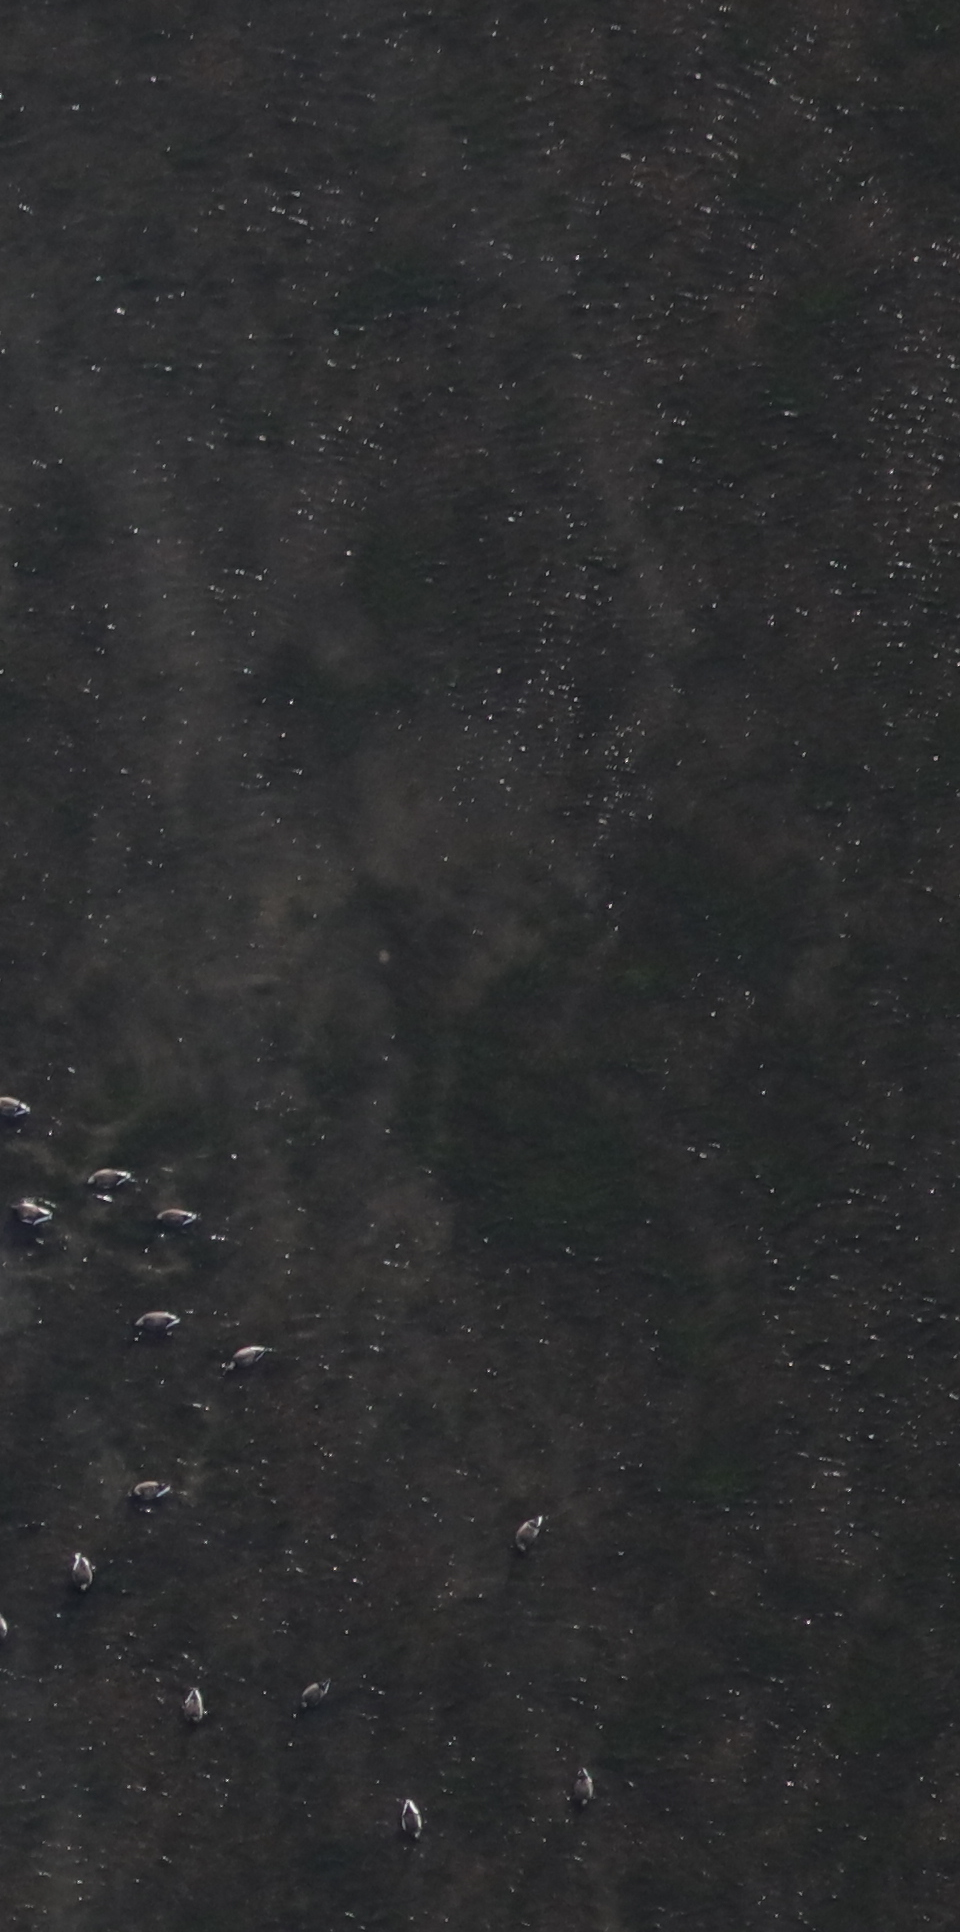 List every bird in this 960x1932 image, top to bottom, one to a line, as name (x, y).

brant (6, 1107)
brant (107, 1183)
brant (29, 1212)
brant (171, 1216)
brant (153, 1323)
brant (246, 1357)
brant (148, 1492)
brant (528, 1533)
brant (80, 1574)
brant (311, 1695)
brant (192, 1706)
brant (581, 1787)
brant (411, 1821)